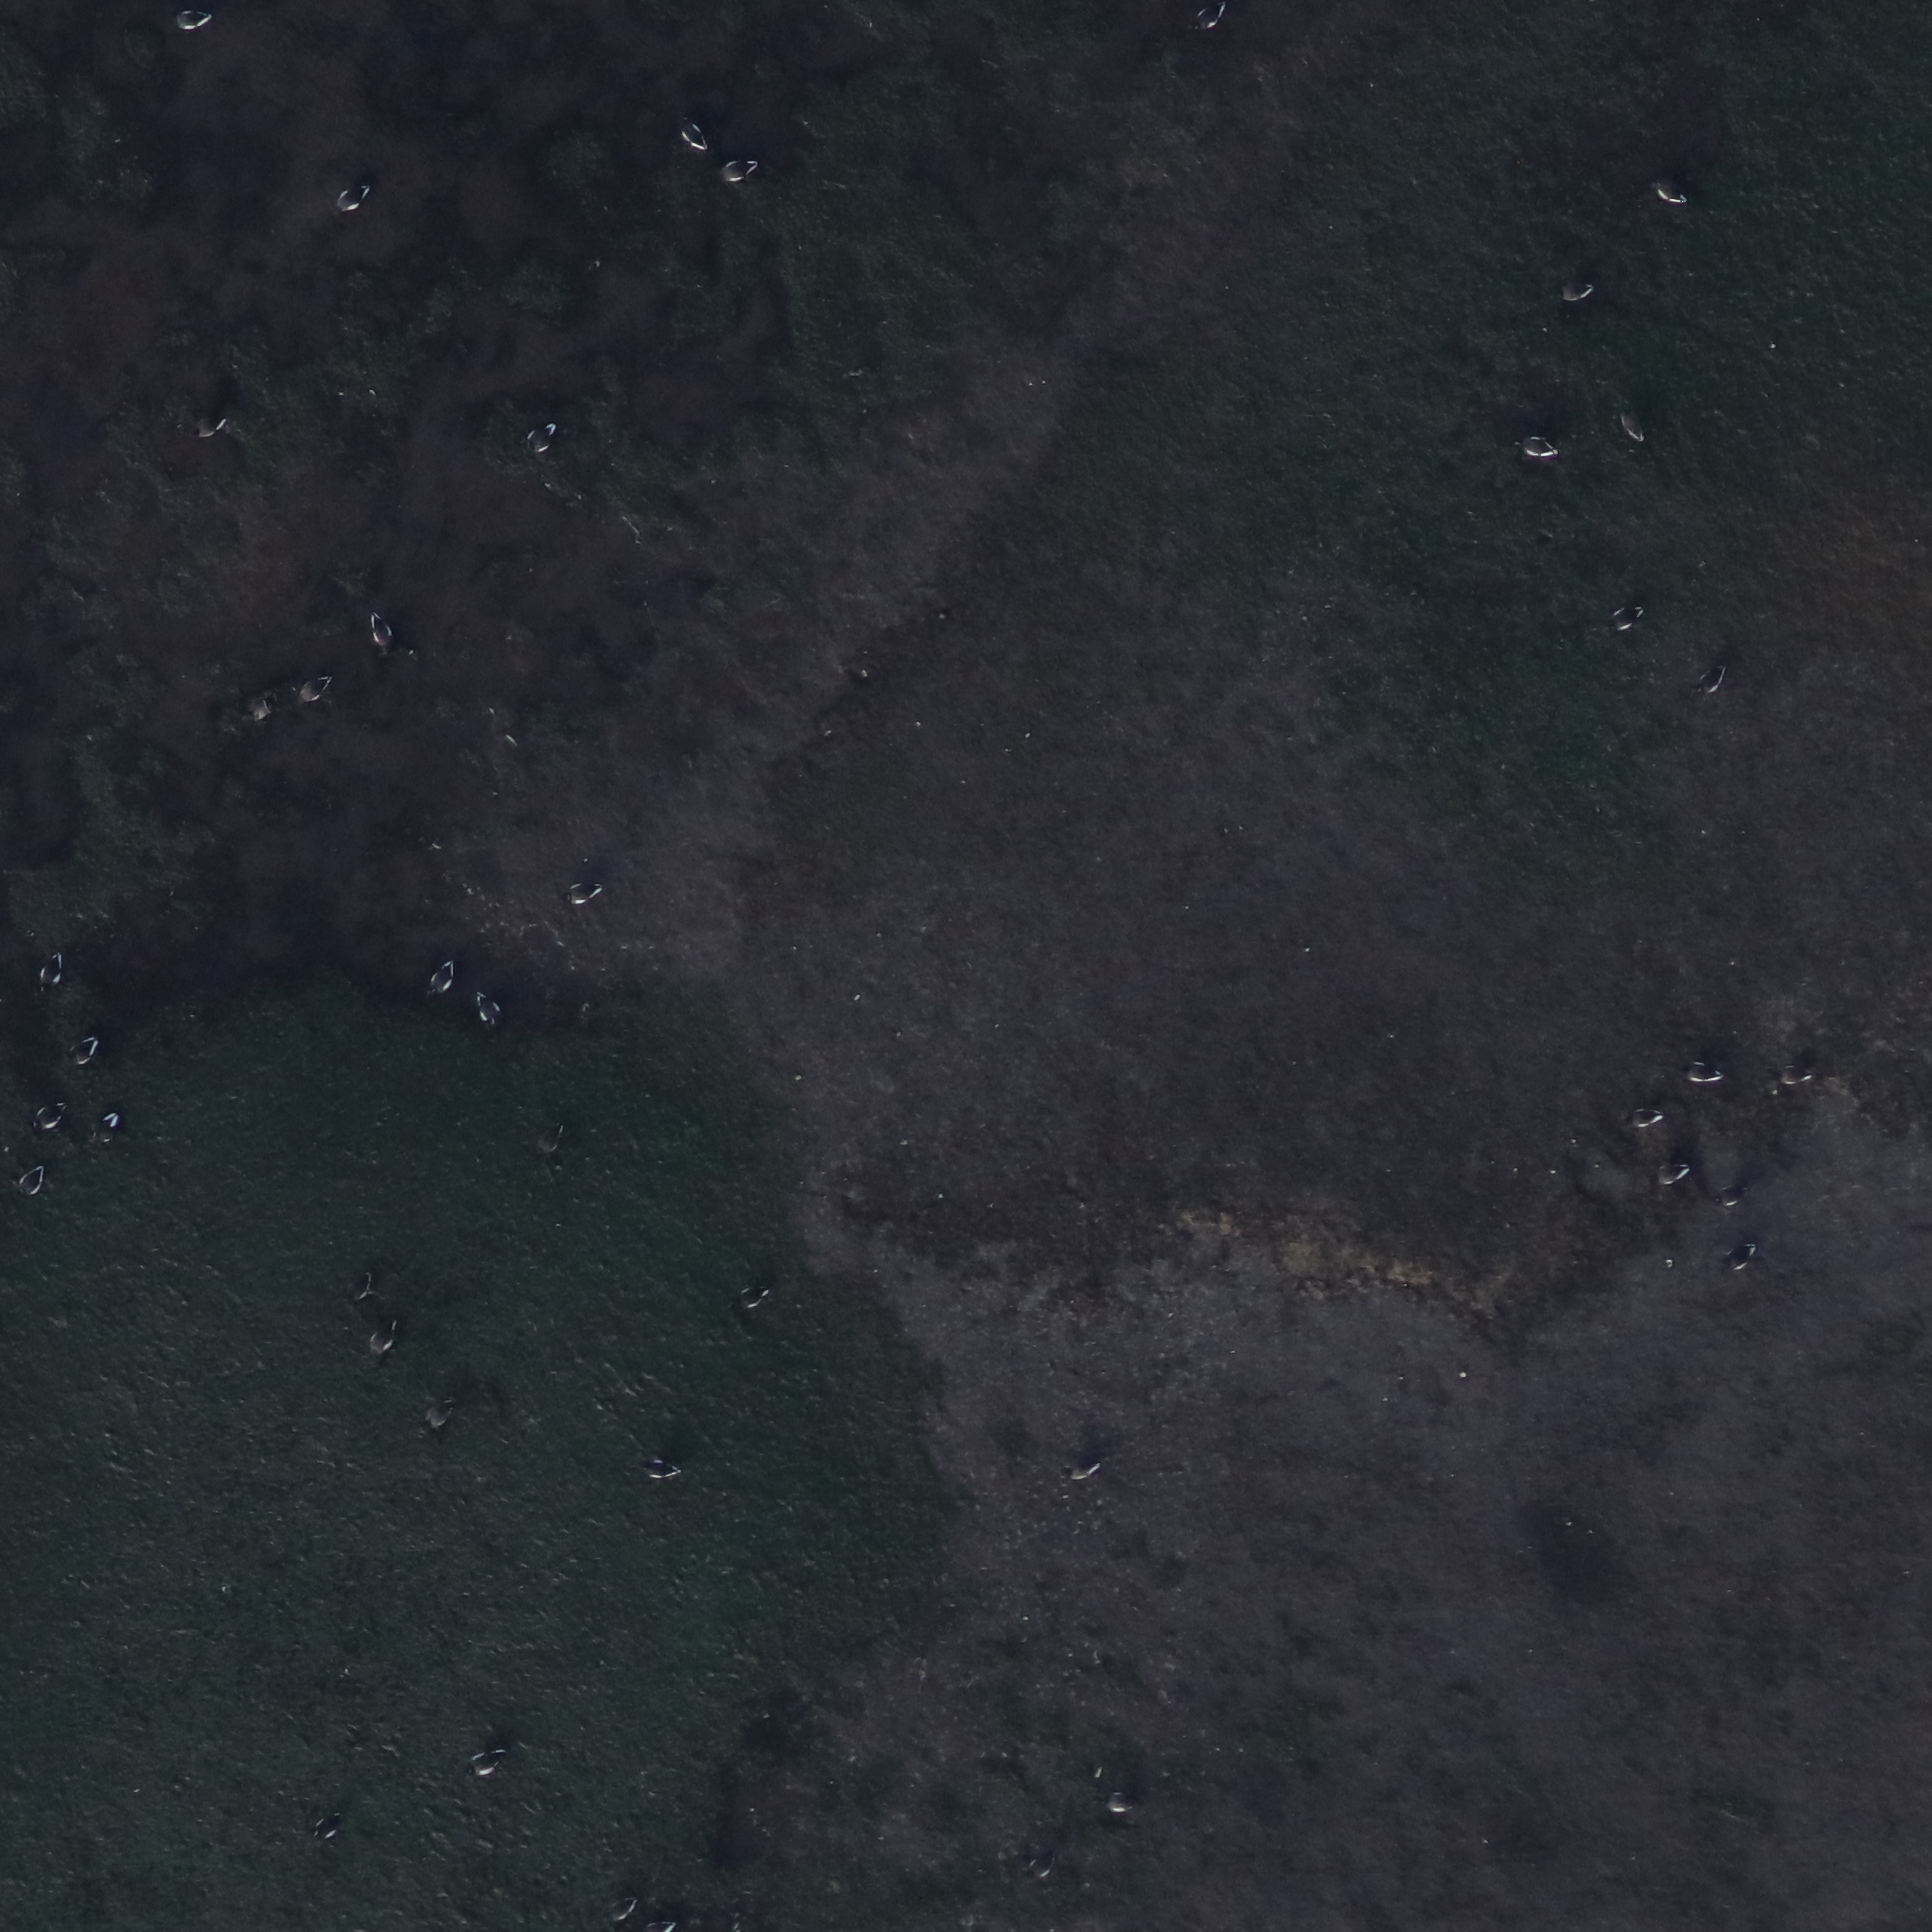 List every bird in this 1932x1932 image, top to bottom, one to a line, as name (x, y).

brant (1214, 17)
brant (190, 21)
brant (698, 134)
brant (737, 170)
brant (1673, 193)
brant (352, 199)
brant (1570, 287)
brant (212, 427)
brant (1632, 434)
brant (542, 439)
brant (1536, 447)
brant (1630, 613)
brant (378, 636)
brant (1711, 680)
brant (314, 689)
brant (583, 893)
brant (440, 977)
brant (50, 979)
brant (487, 1007)
brant (84, 1052)
brant (1701, 1071)
brant (1795, 1071)
brant (48, 1115)
brant (1641, 1118)
brant (105, 1126)
brant (550, 1136)
brant (1667, 1172)
brant (29, 1180)
brant (1729, 1197)
brant (1741, 1254)
brant (360, 1291)
brant (755, 1297)
brant (382, 1339)
brant (439, 1412)
brant (658, 1465)
brant (1087, 1473)
brant (485, 1761)
brant (1123, 1803)
brant (323, 1830)
brant (1039, 1867)
brant (616, 1910)